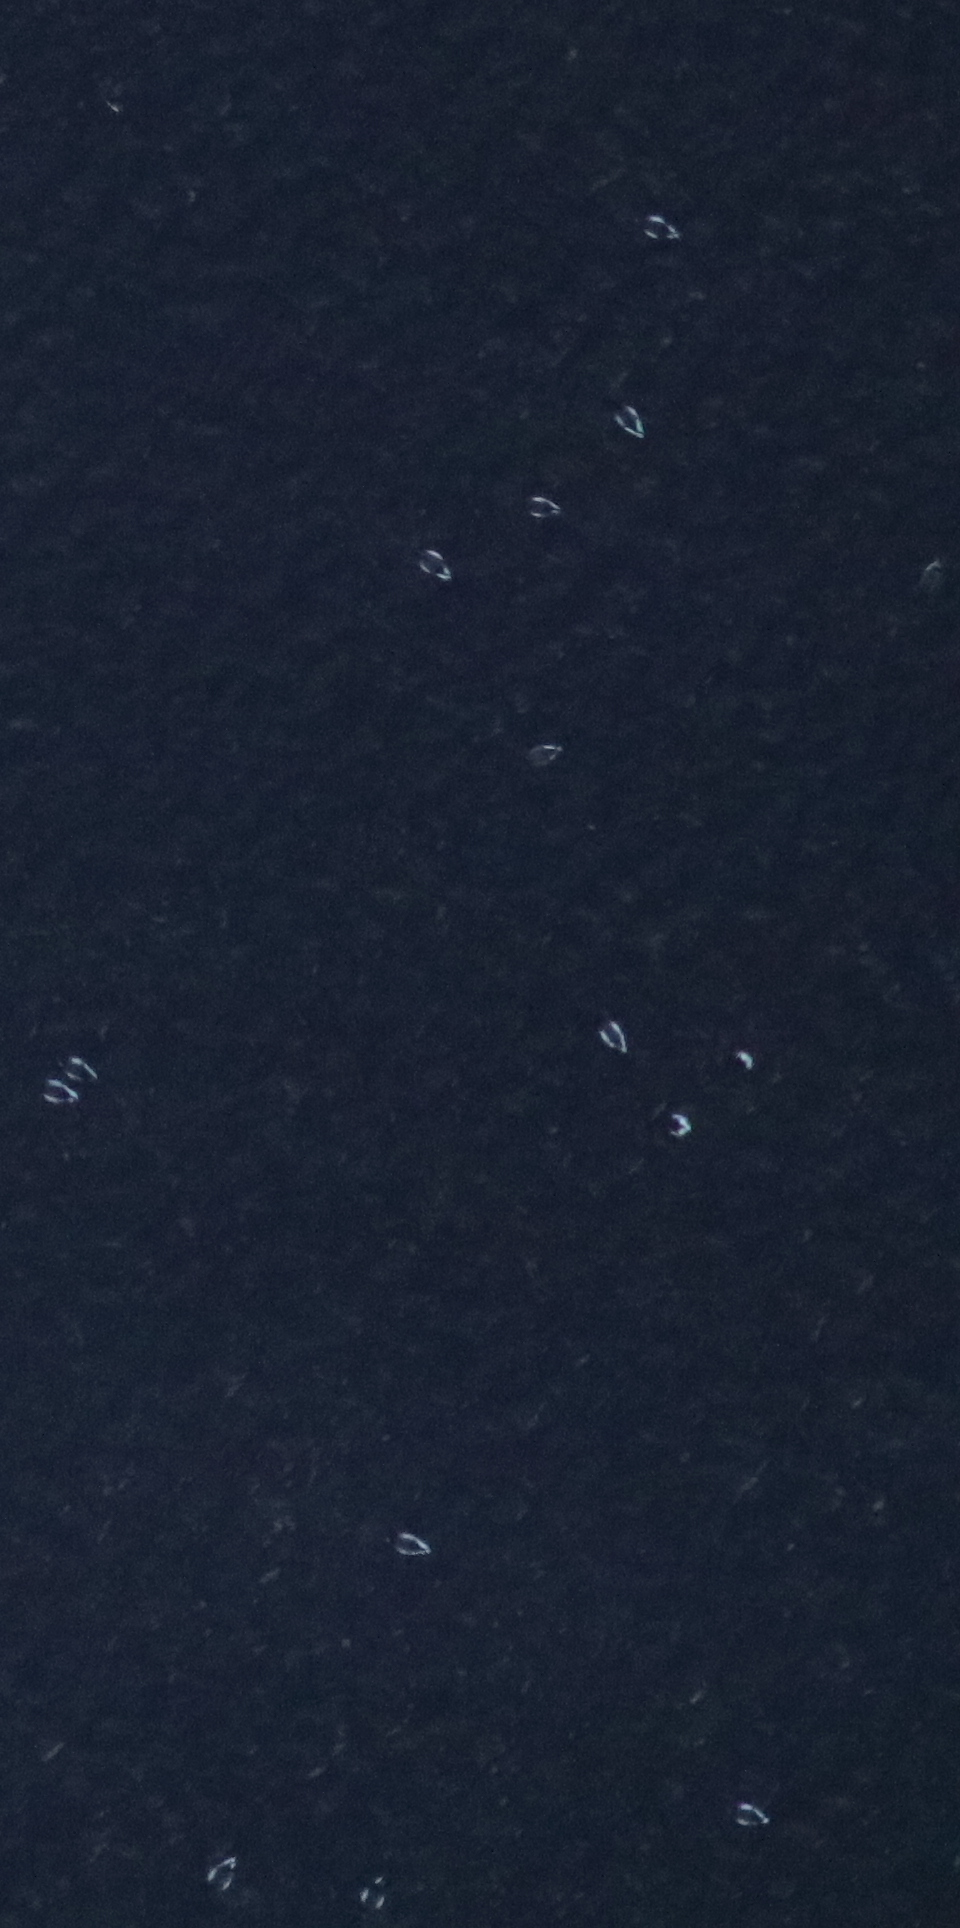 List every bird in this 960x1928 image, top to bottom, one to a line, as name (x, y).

brant (657, 228)
brant (627, 417)
brant (540, 507)
brant (432, 564)
brant (545, 755)
brant (613, 1035)
brant (81, 1069)
brant (58, 1094)
brant (674, 1123)
brant (405, 1543)
brant (749, 1816)
brant (221, 1876)
brant (373, 1895)